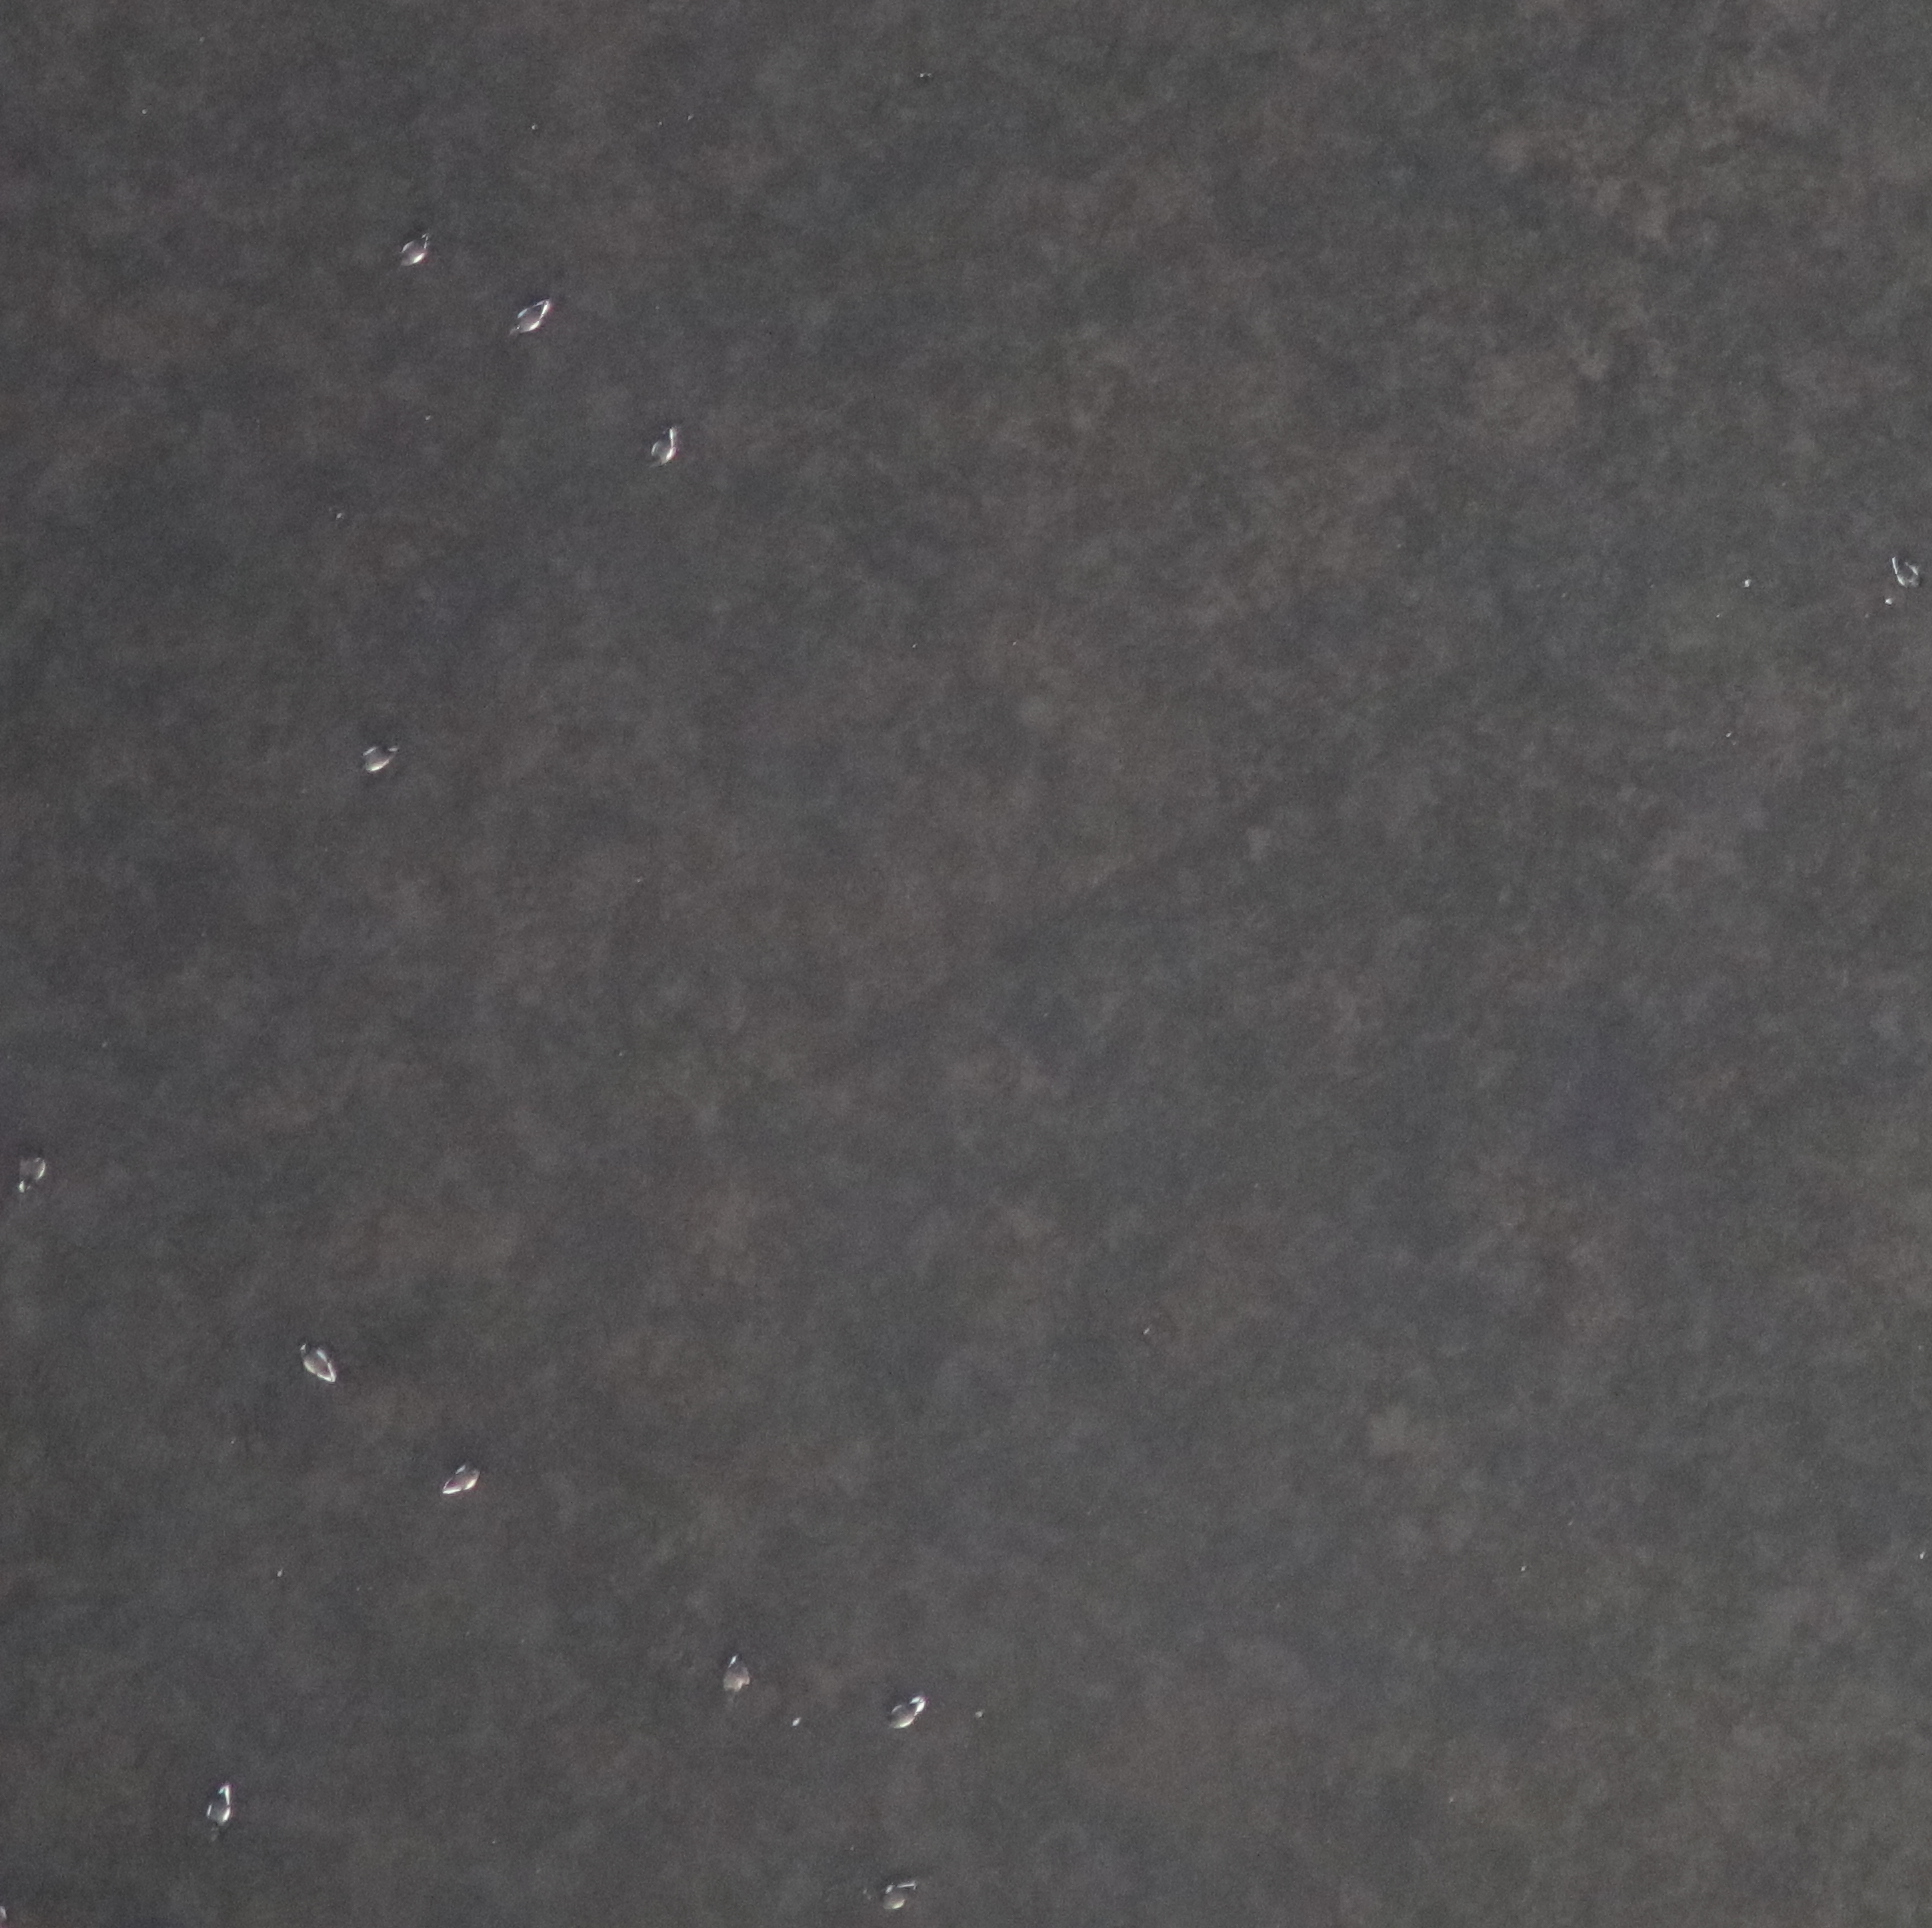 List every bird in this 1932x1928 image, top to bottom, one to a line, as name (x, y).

brant (413, 250)
brant (533, 318)
brant (662, 447)
brant (1908, 569)
brant (375, 759)
brant (31, 1167)
brant (317, 1361)
brant (461, 1479)
brant (736, 1675)
brant (906, 1712)
brant (219, 1808)
brant (894, 1895)